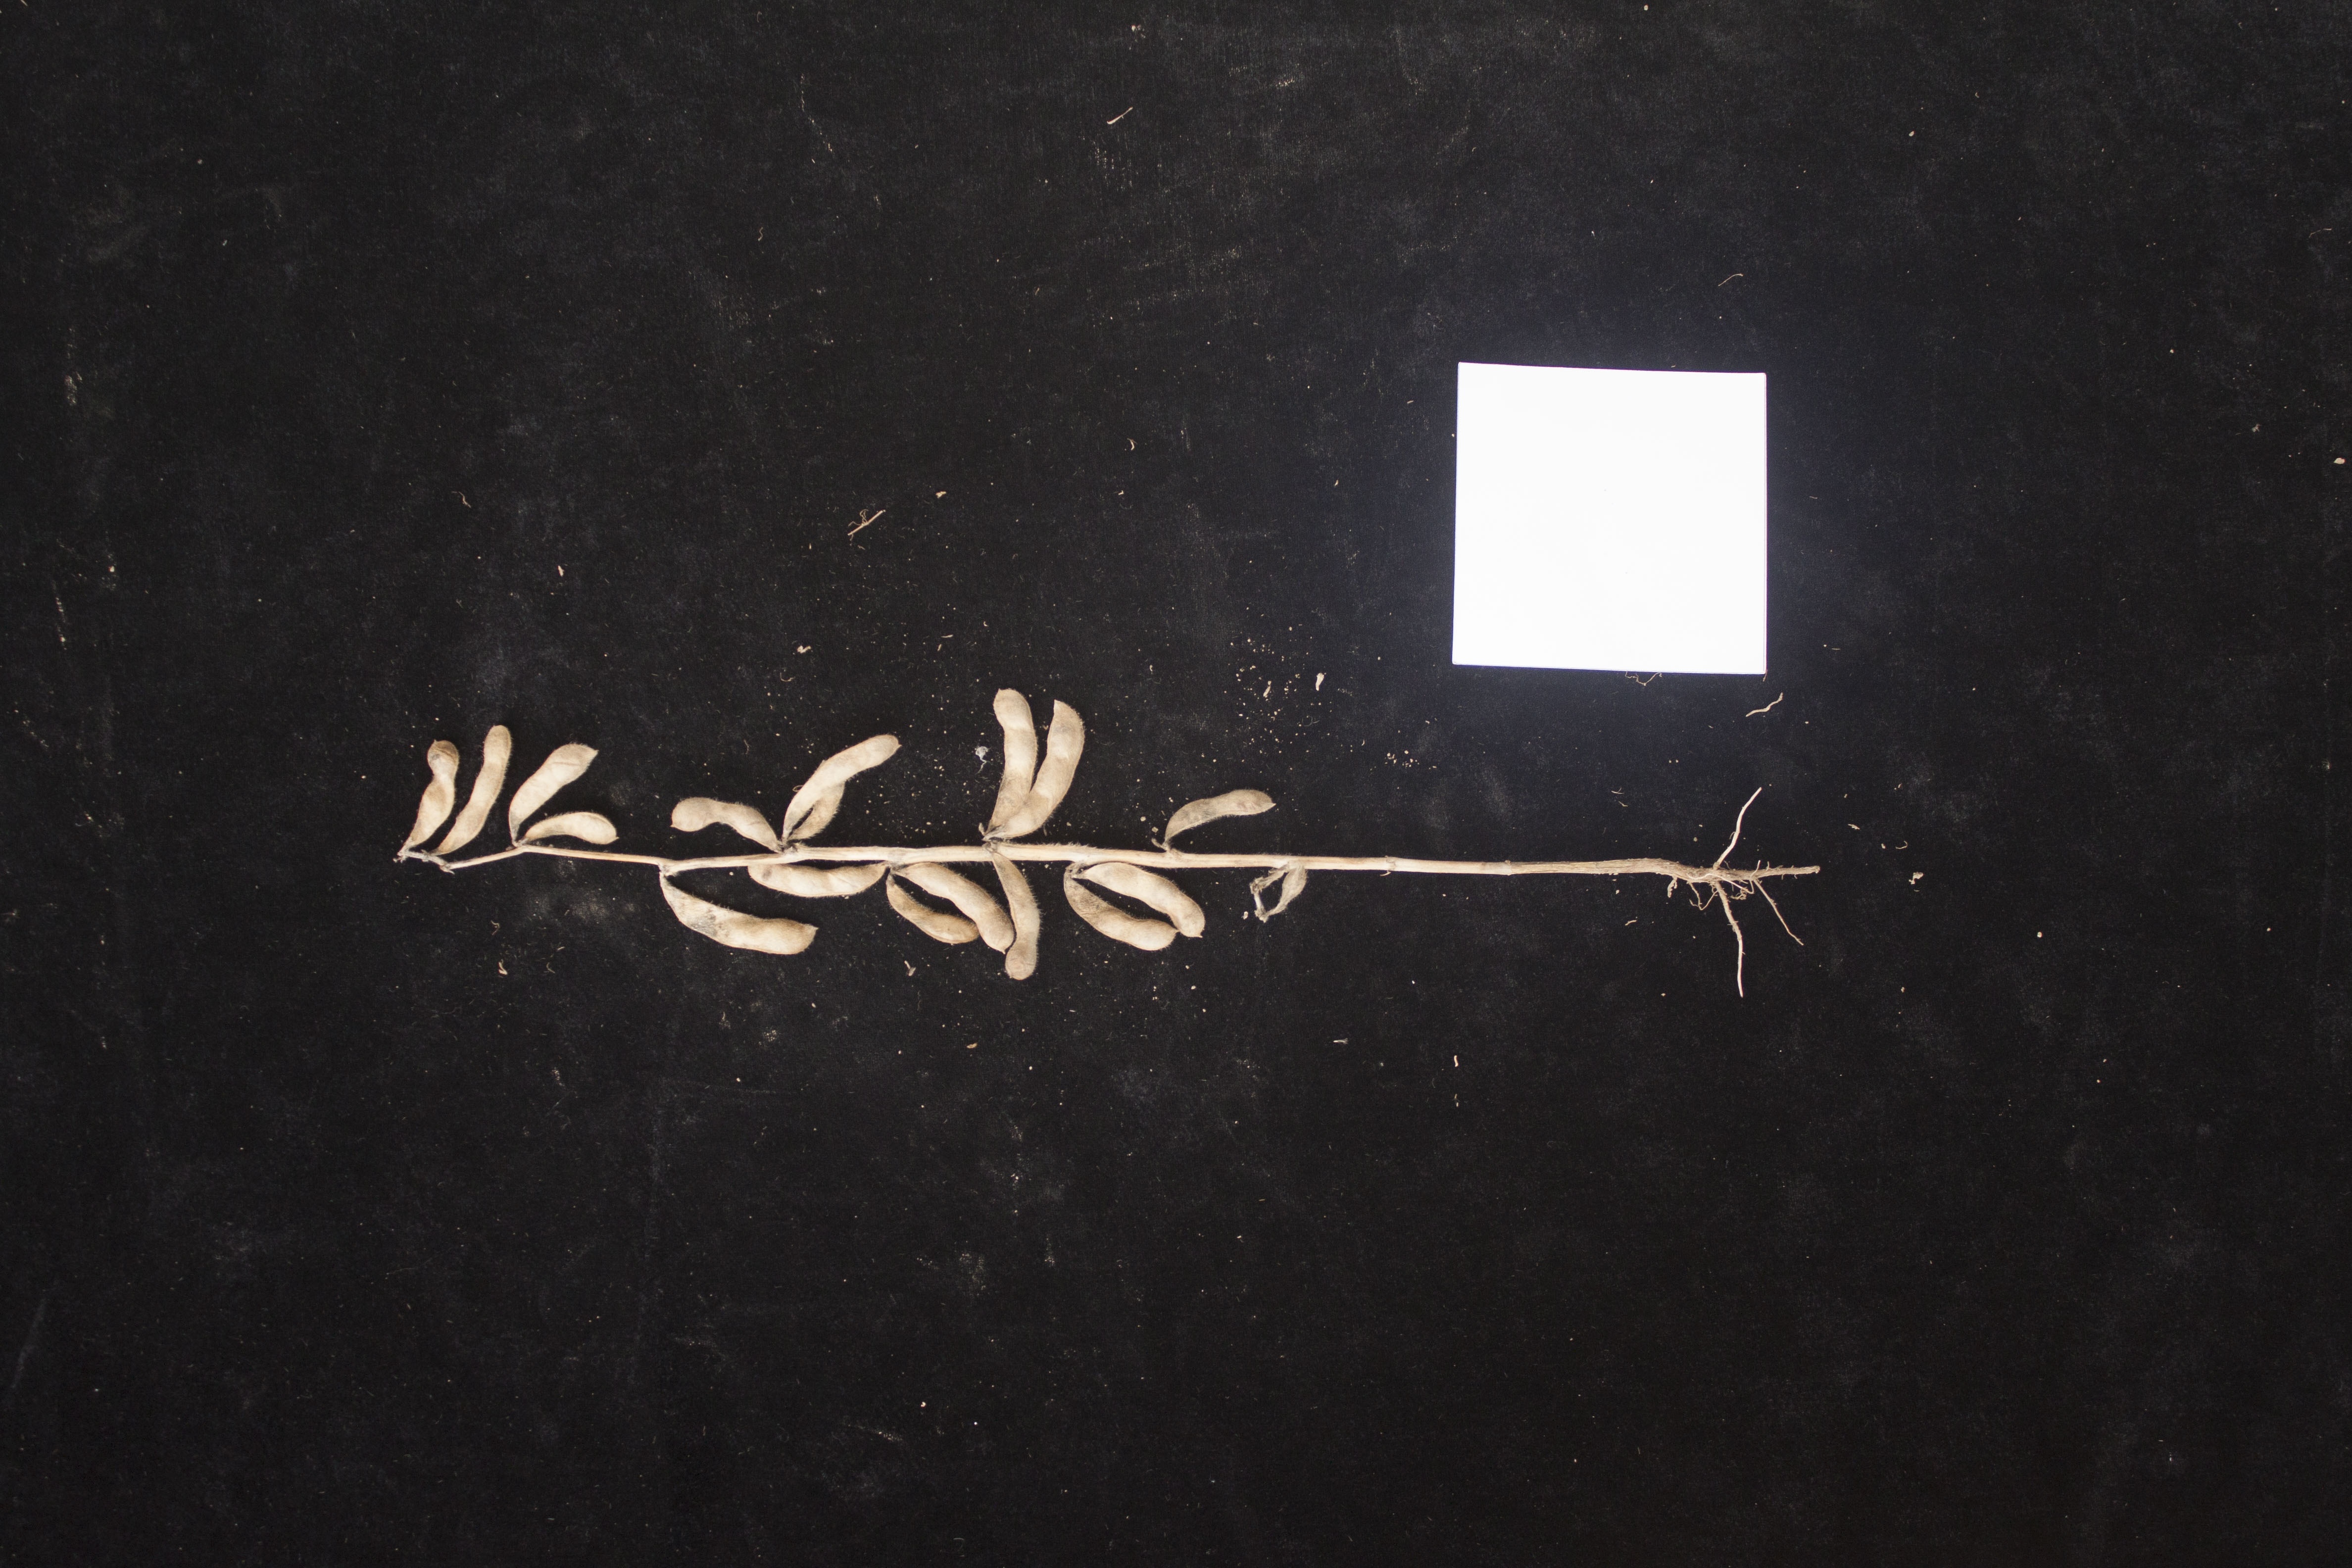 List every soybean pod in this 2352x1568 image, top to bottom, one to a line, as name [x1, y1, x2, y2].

soybean pod [989, 689, 1036, 830]
soybean pod [988, 700, 1084, 839]
soybean pod [433, 726, 511, 855]
soybean pod [782, 736, 900, 843]
soybean pod [402, 742, 458, 851]
soybean pod [509, 746, 596, 839]
soybean pod [789, 783, 845, 841]
soybean pod [1164, 790, 1274, 839]
soybean pod [671, 799, 781, 856]
soybean pod [523, 814, 617, 846]
soybean pod [990, 852, 1039, 981]
soybean pod [897, 863, 1013, 954]
soybean pod [748, 865, 884, 899]
soybean pod [1082, 865, 1204, 937]
soybean pod [1065, 873, 1176, 952]
soybean pod [888, 878, 978, 945]
soybean pod [659, 879, 815, 955]